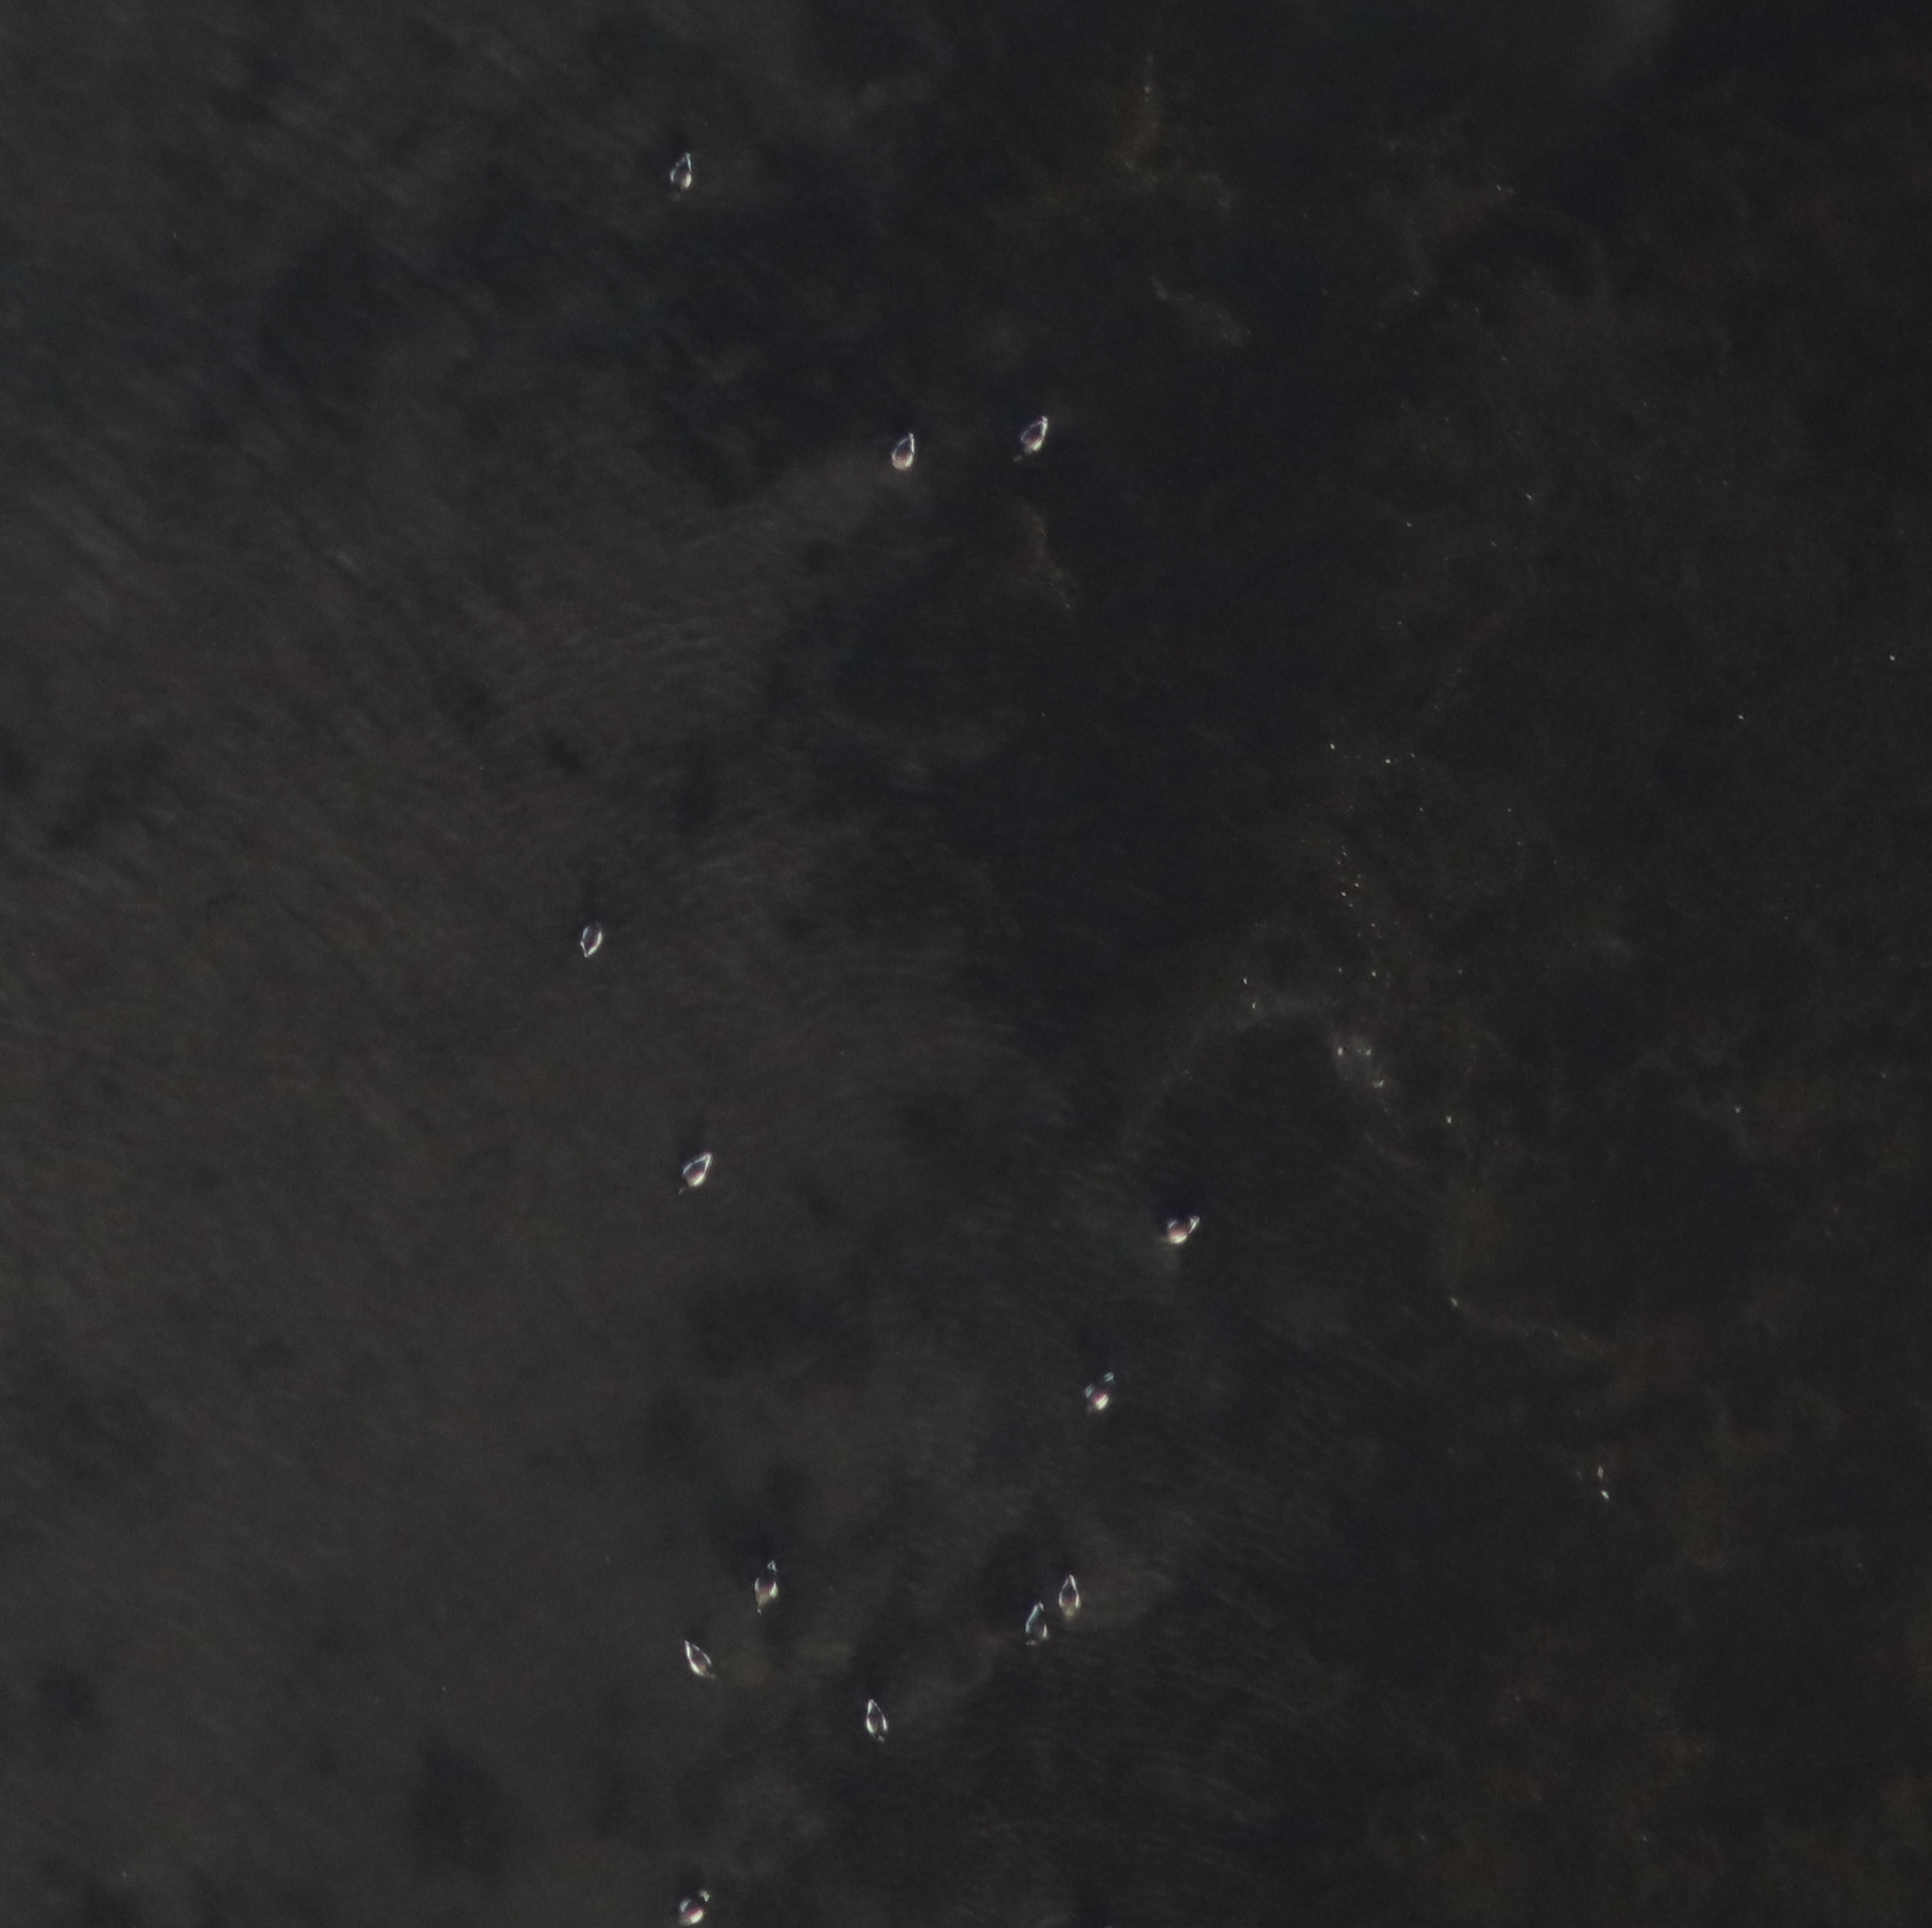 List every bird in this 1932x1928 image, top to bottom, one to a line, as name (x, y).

brant (682, 174)
brant (1034, 435)
brant (902, 455)
brant (591, 938)
brant (694, 1172)
brant (1180, 1229)
brant (1098, 1391)
brant (762, 1587)
brant (1073, 1594)
brant (1039, 1622)
brant (699, 1659)
brant (875, 1719)
brant (701, 1911)